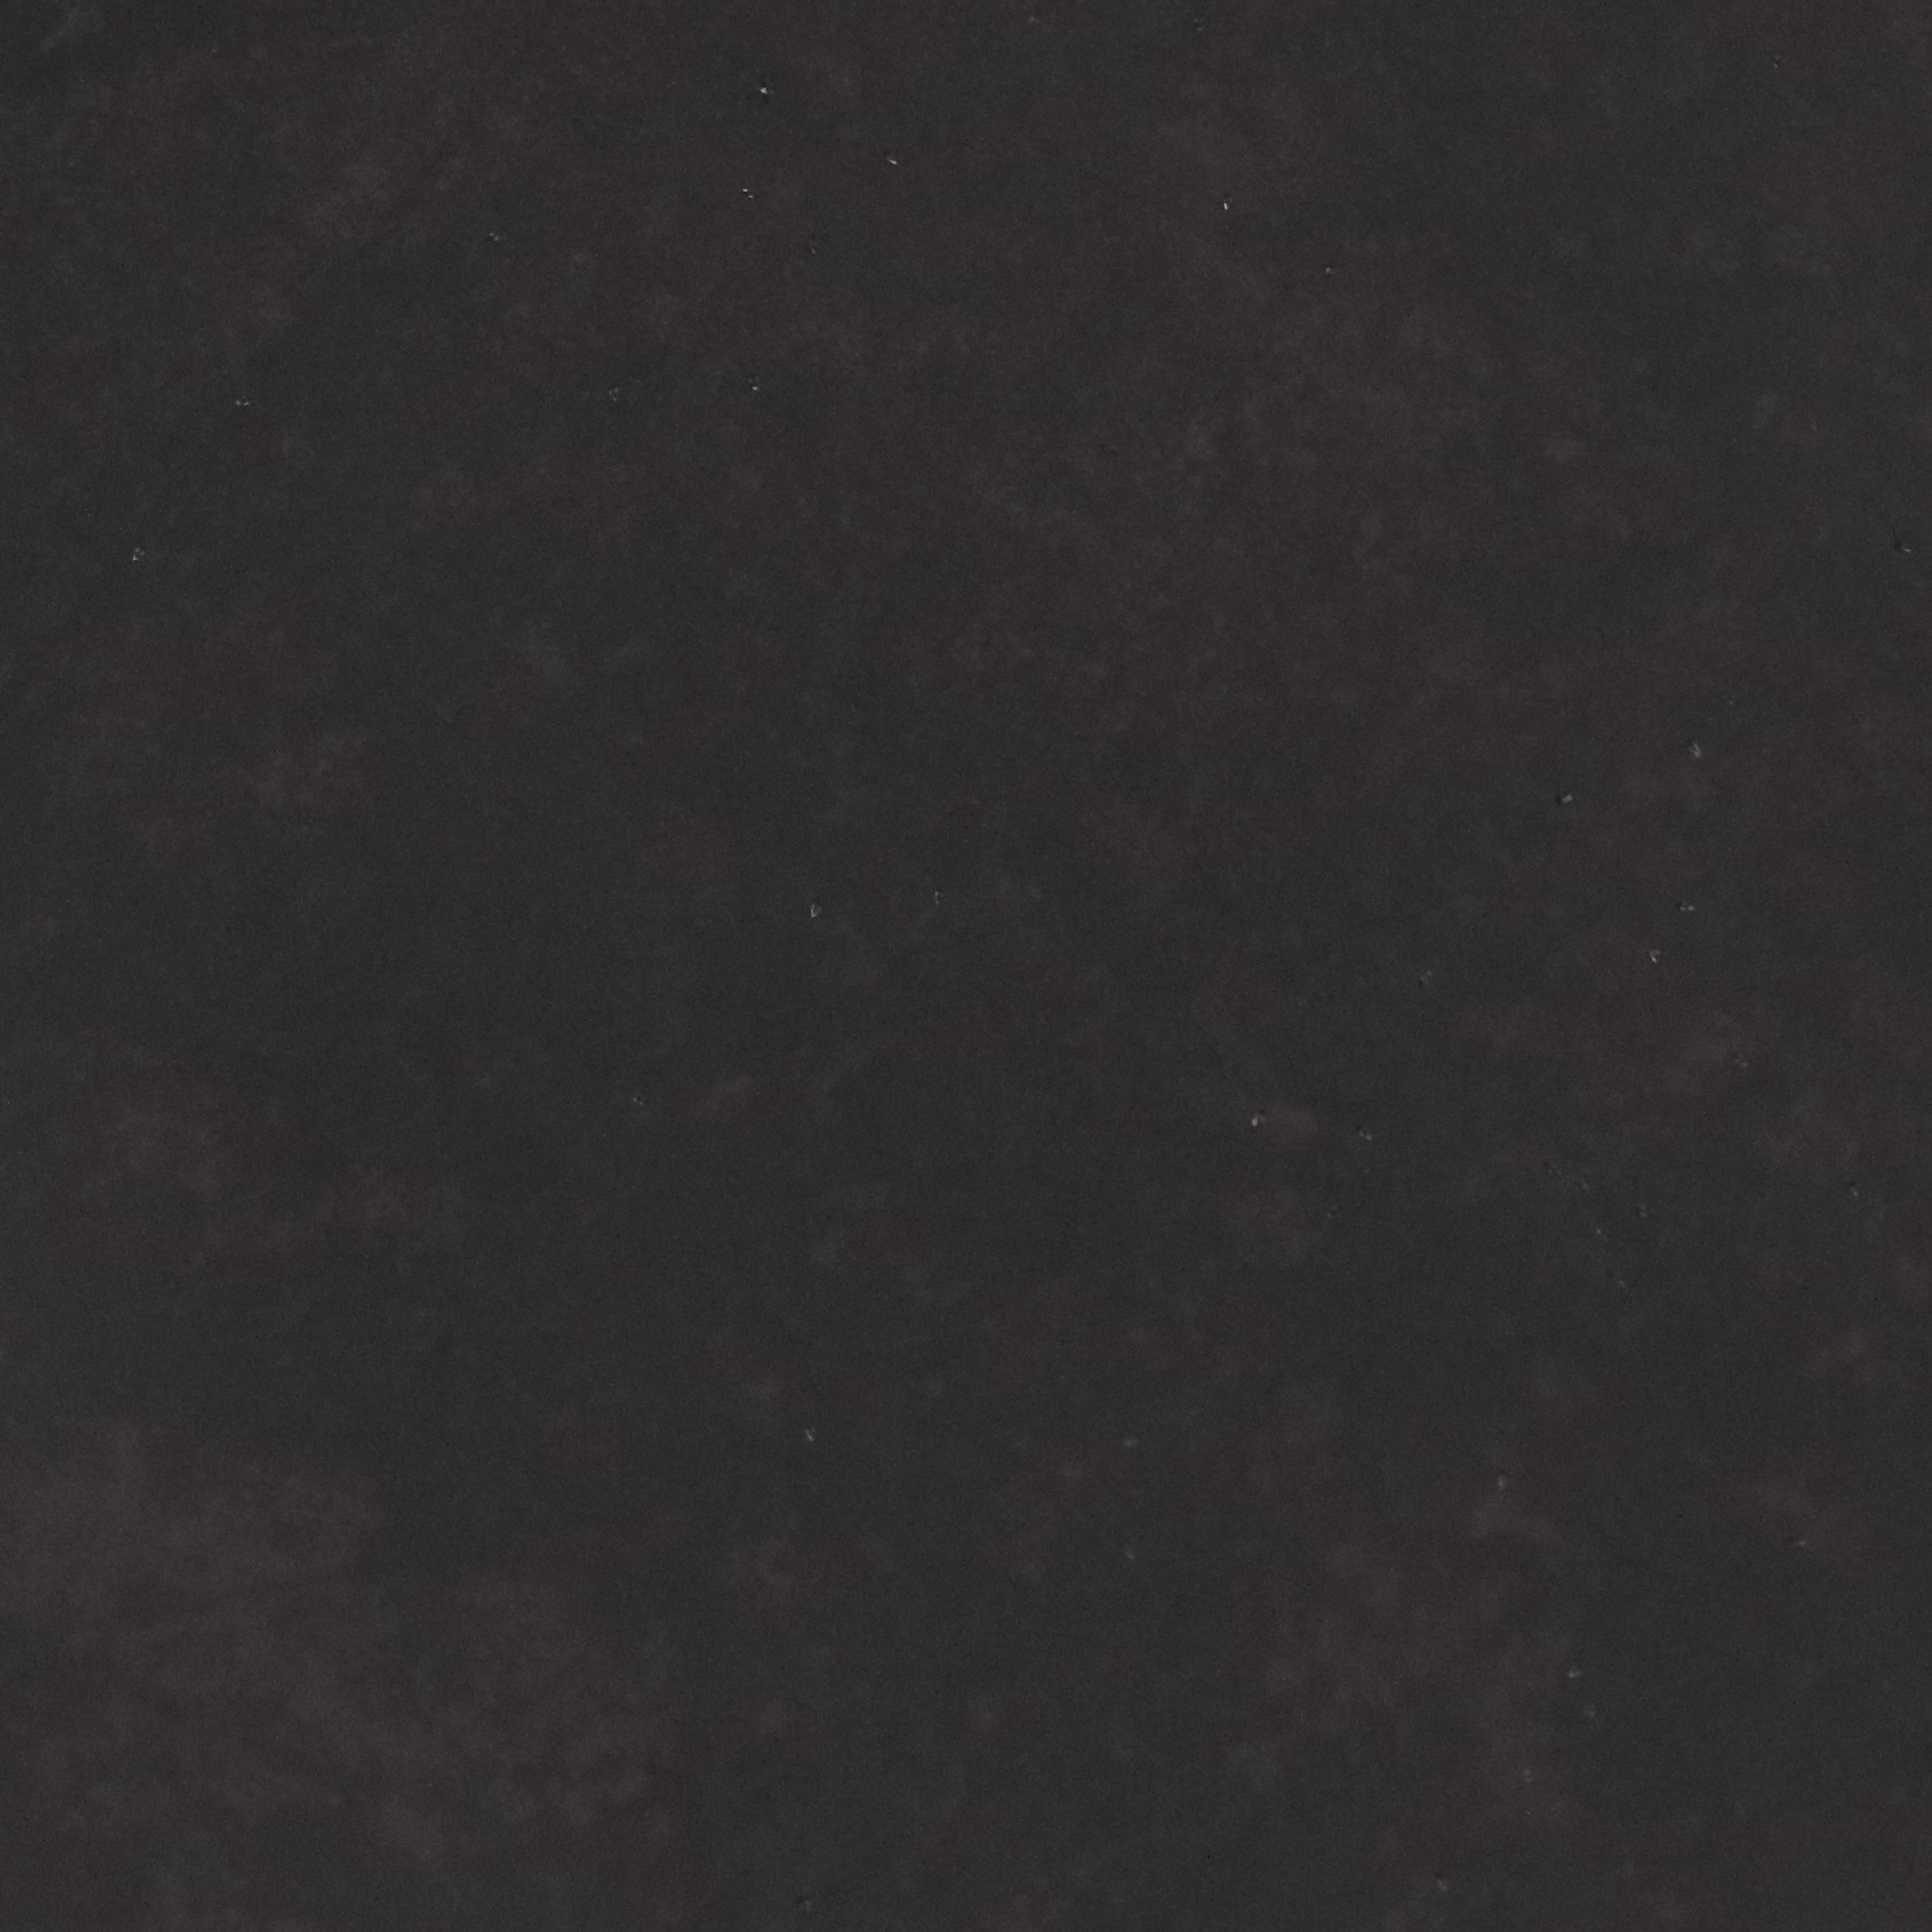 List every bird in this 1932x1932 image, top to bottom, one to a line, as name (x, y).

brant (1030, 14)
brant (1202, 23)
brant (1778, 53)
brant (770, 94)
brant (898, 162)
brant (747, 185)
brant (1231, 196)
brant (491, 230)
brant (820, 245)
brant (760, 386)
brant (619, 391)
brant (245, 405)
brant (1906, 541)
brant (138, 554)
brant (1705, 747)
brant (1568, 799)
brant (947, 894)
brant (1689, 898)
brant (805, 908)
brant (1655, 955)
brant (1427, 976)
brant (1742, 1054)
brant (634, 1095)
brant (1259, 1113)
brant (1363, 1127)
brant (1548, 1169)
brant (1595, 1186)
brant (1851, 1189)
brant (1339, 1206)
brant (1653, 1207)
brant (1625, 1278)
brant (812, 1434)
brant (1137, 1441)
brant (1500, 1474)
brant (1795, 1548)
brant (1137, 1552)
brant (1580, 1672)
brant (1534, 1780)
brant (1439, 1879)
brant (802, 1901)